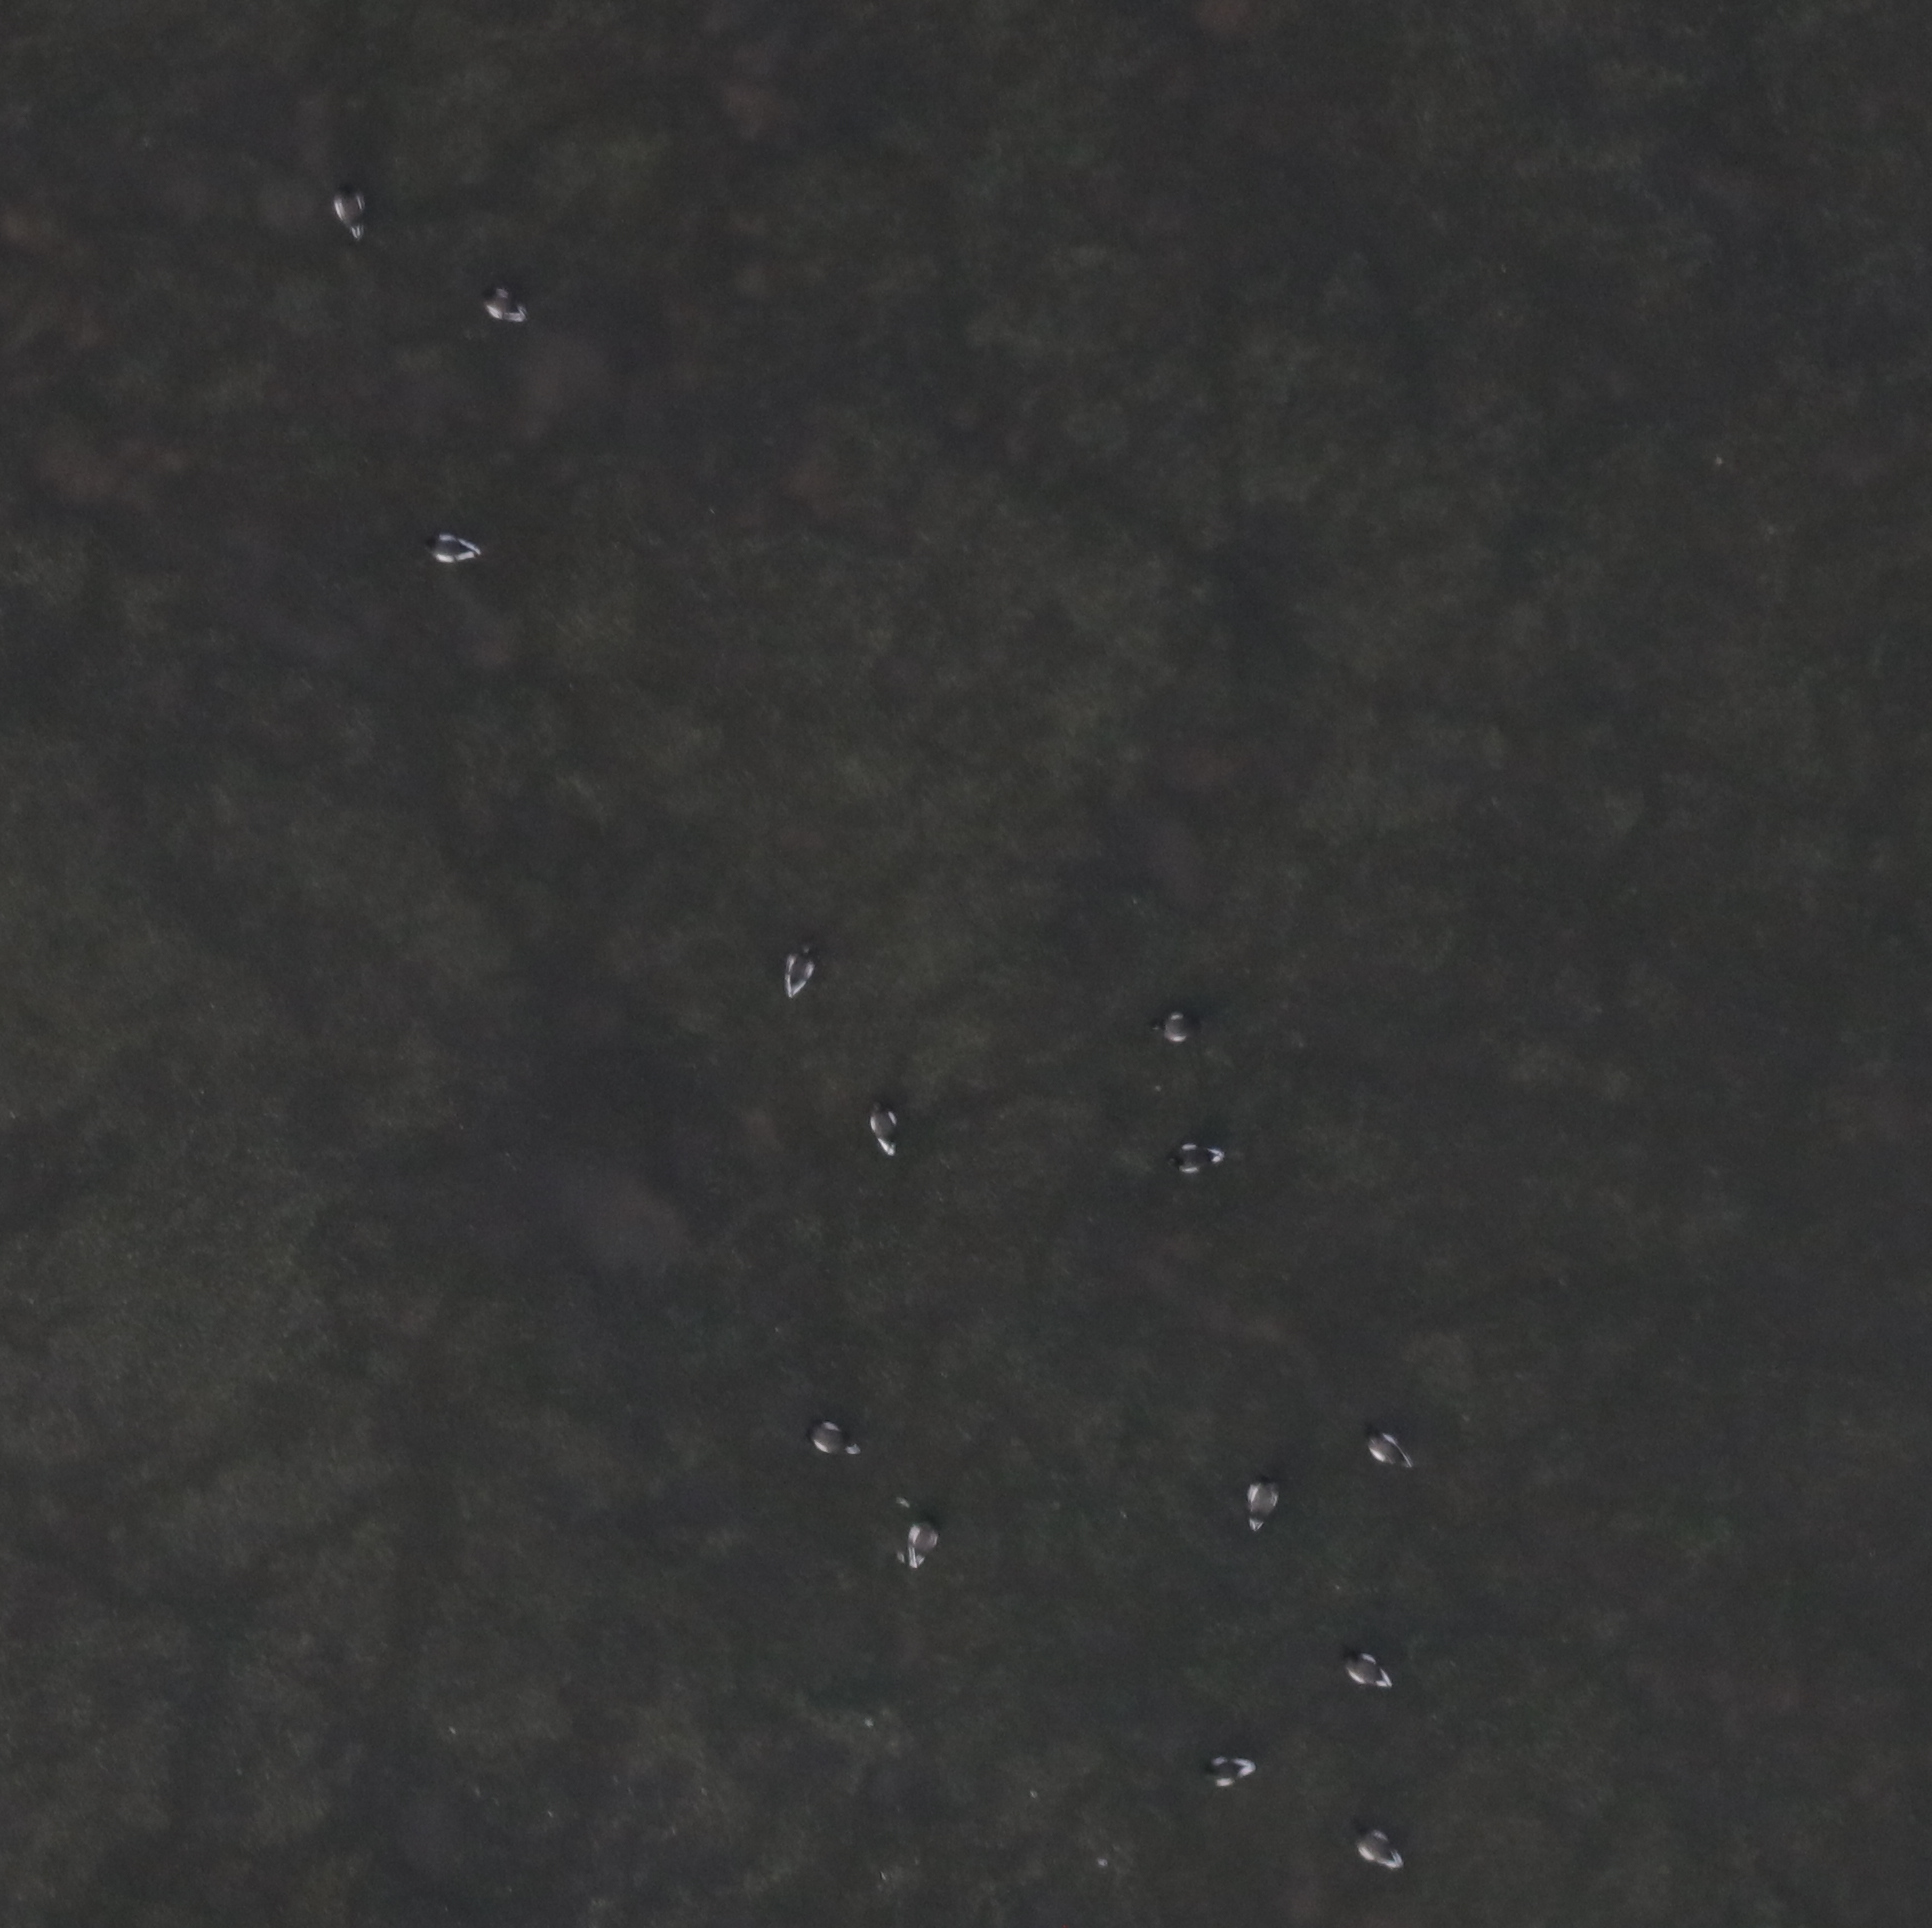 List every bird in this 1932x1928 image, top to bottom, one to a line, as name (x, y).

brant (351, 211)
brant (504, 305)
brant (449, 547)
brant (800, 970)
brant (1173, 1027)
brant (885, 1128)
brant (1193, 1156)
brant (831, 1437)
brant (1385, 1447)
brant (1262, 1500)
brant (922, 1540)
brant (1364, 1669)
brant (1226, 1769)
brant (1376, 1846)